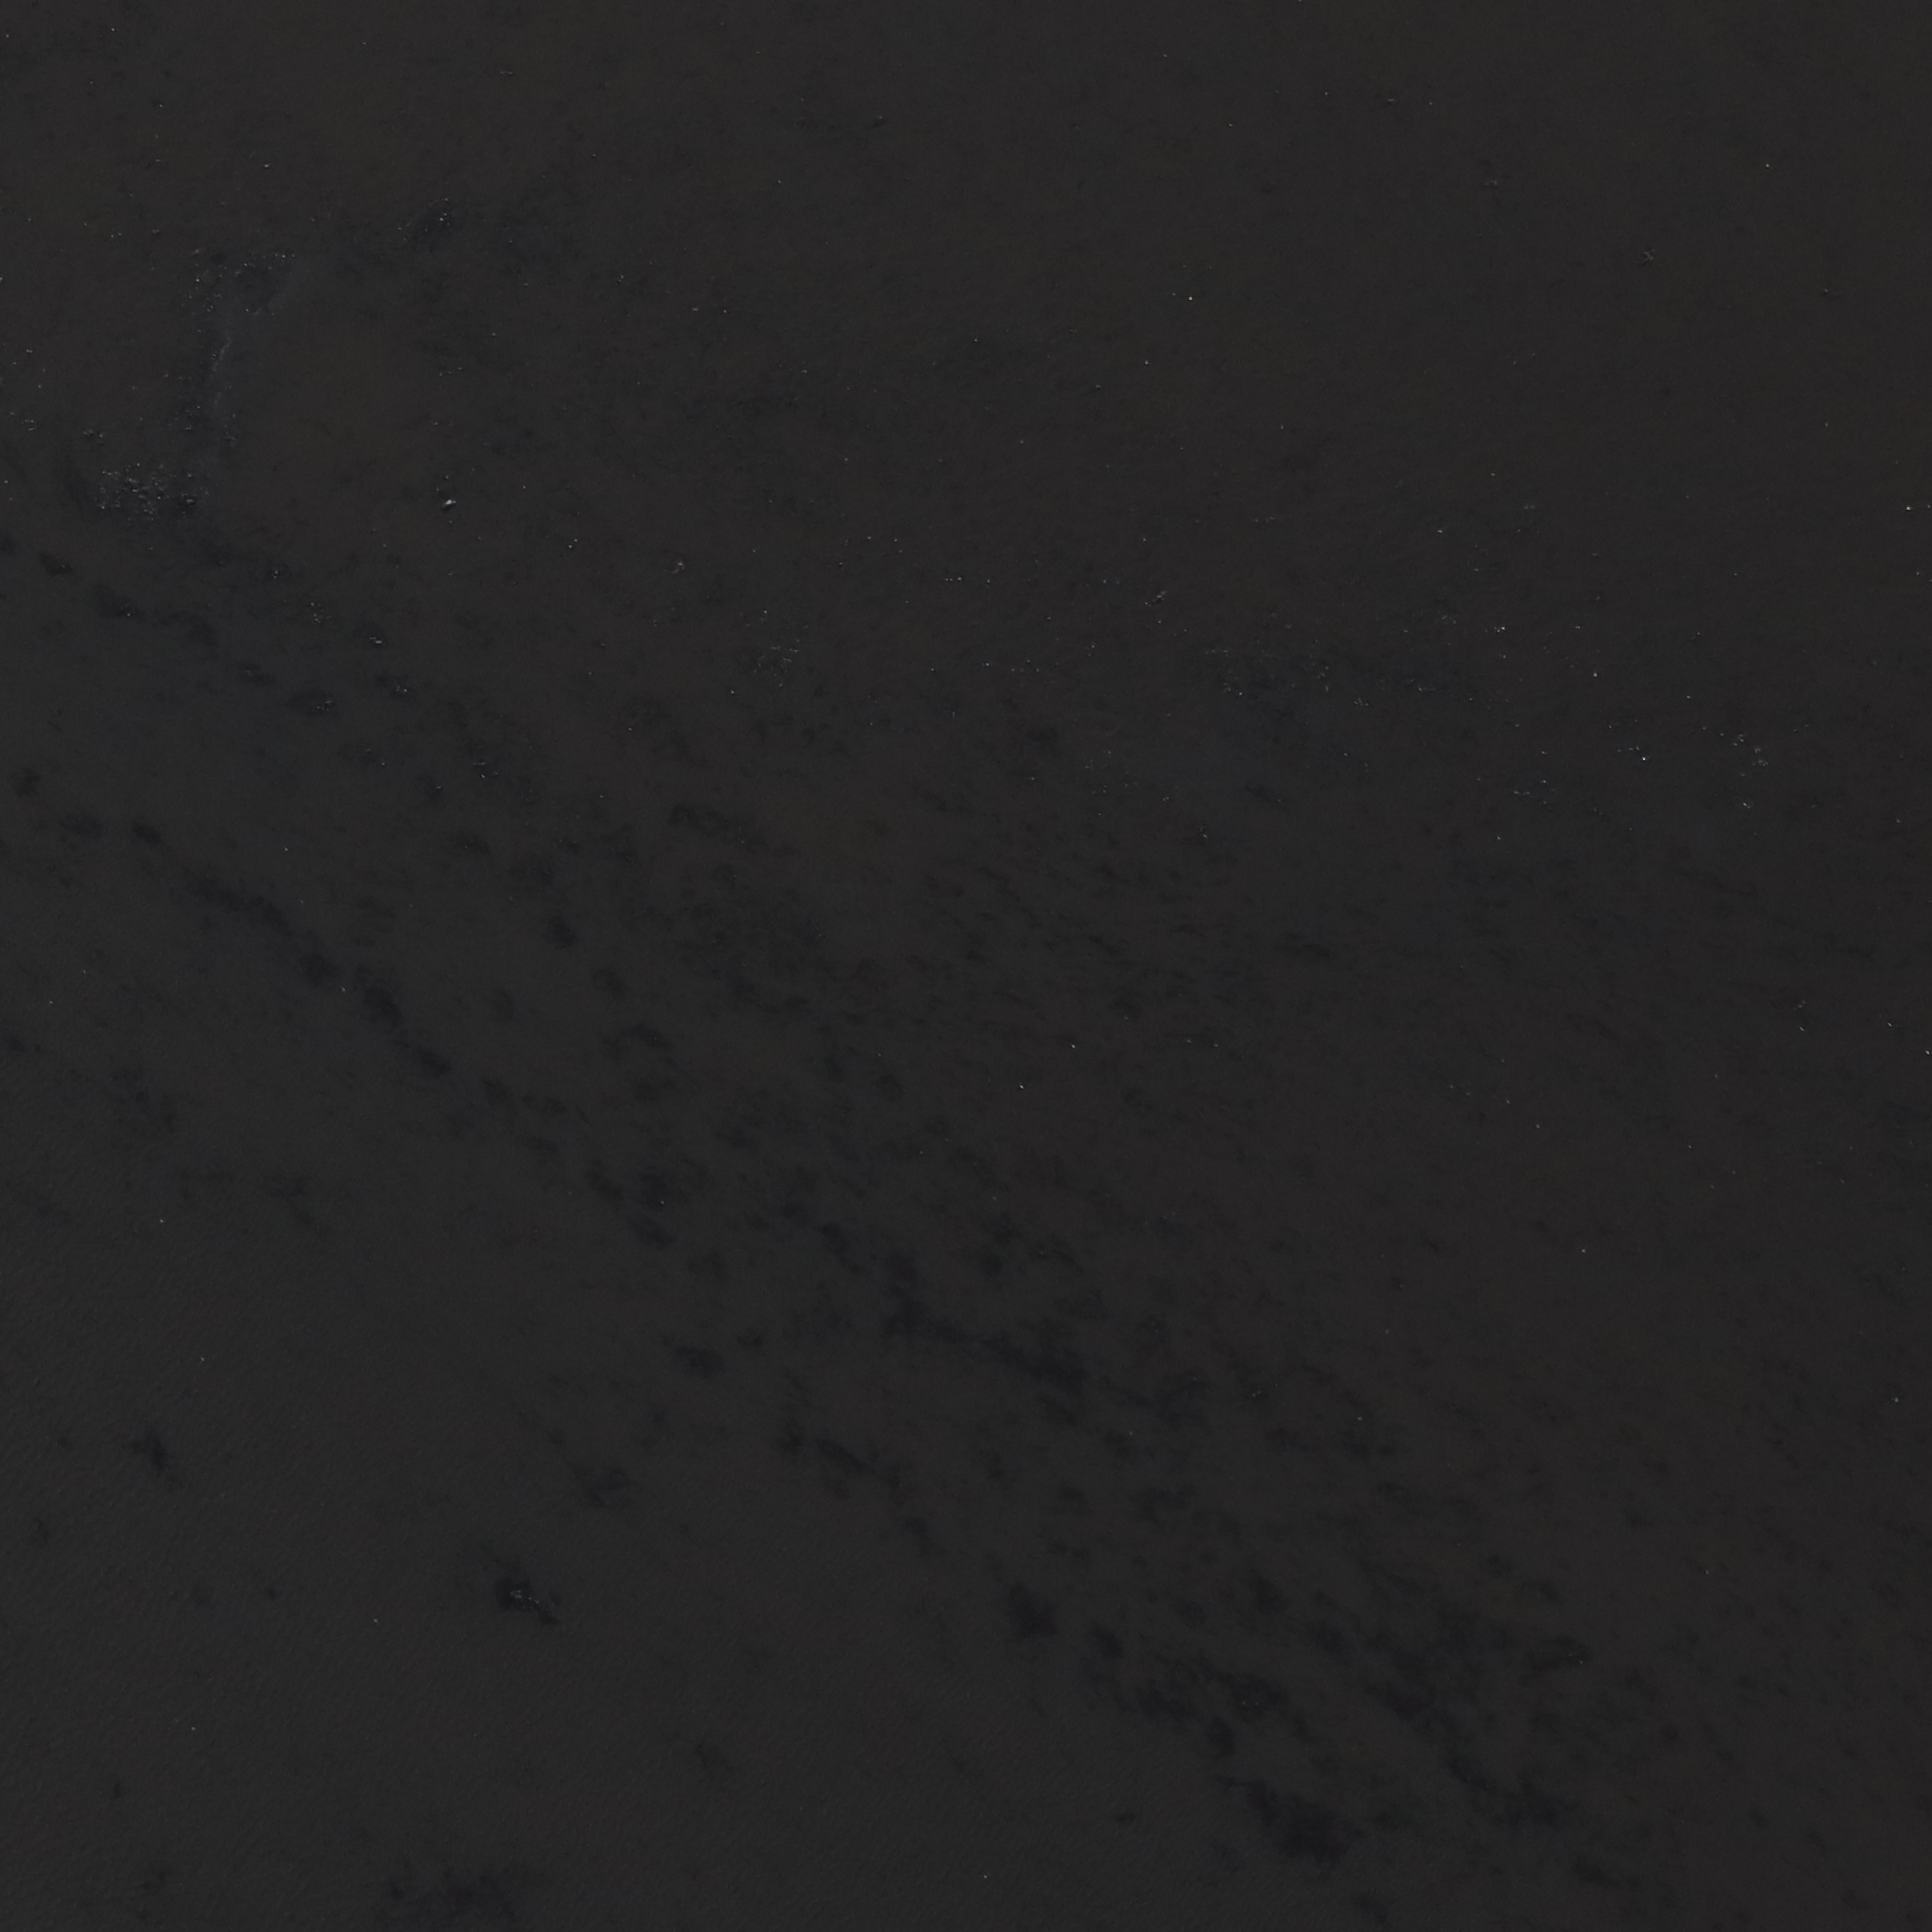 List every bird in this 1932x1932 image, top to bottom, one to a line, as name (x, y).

None